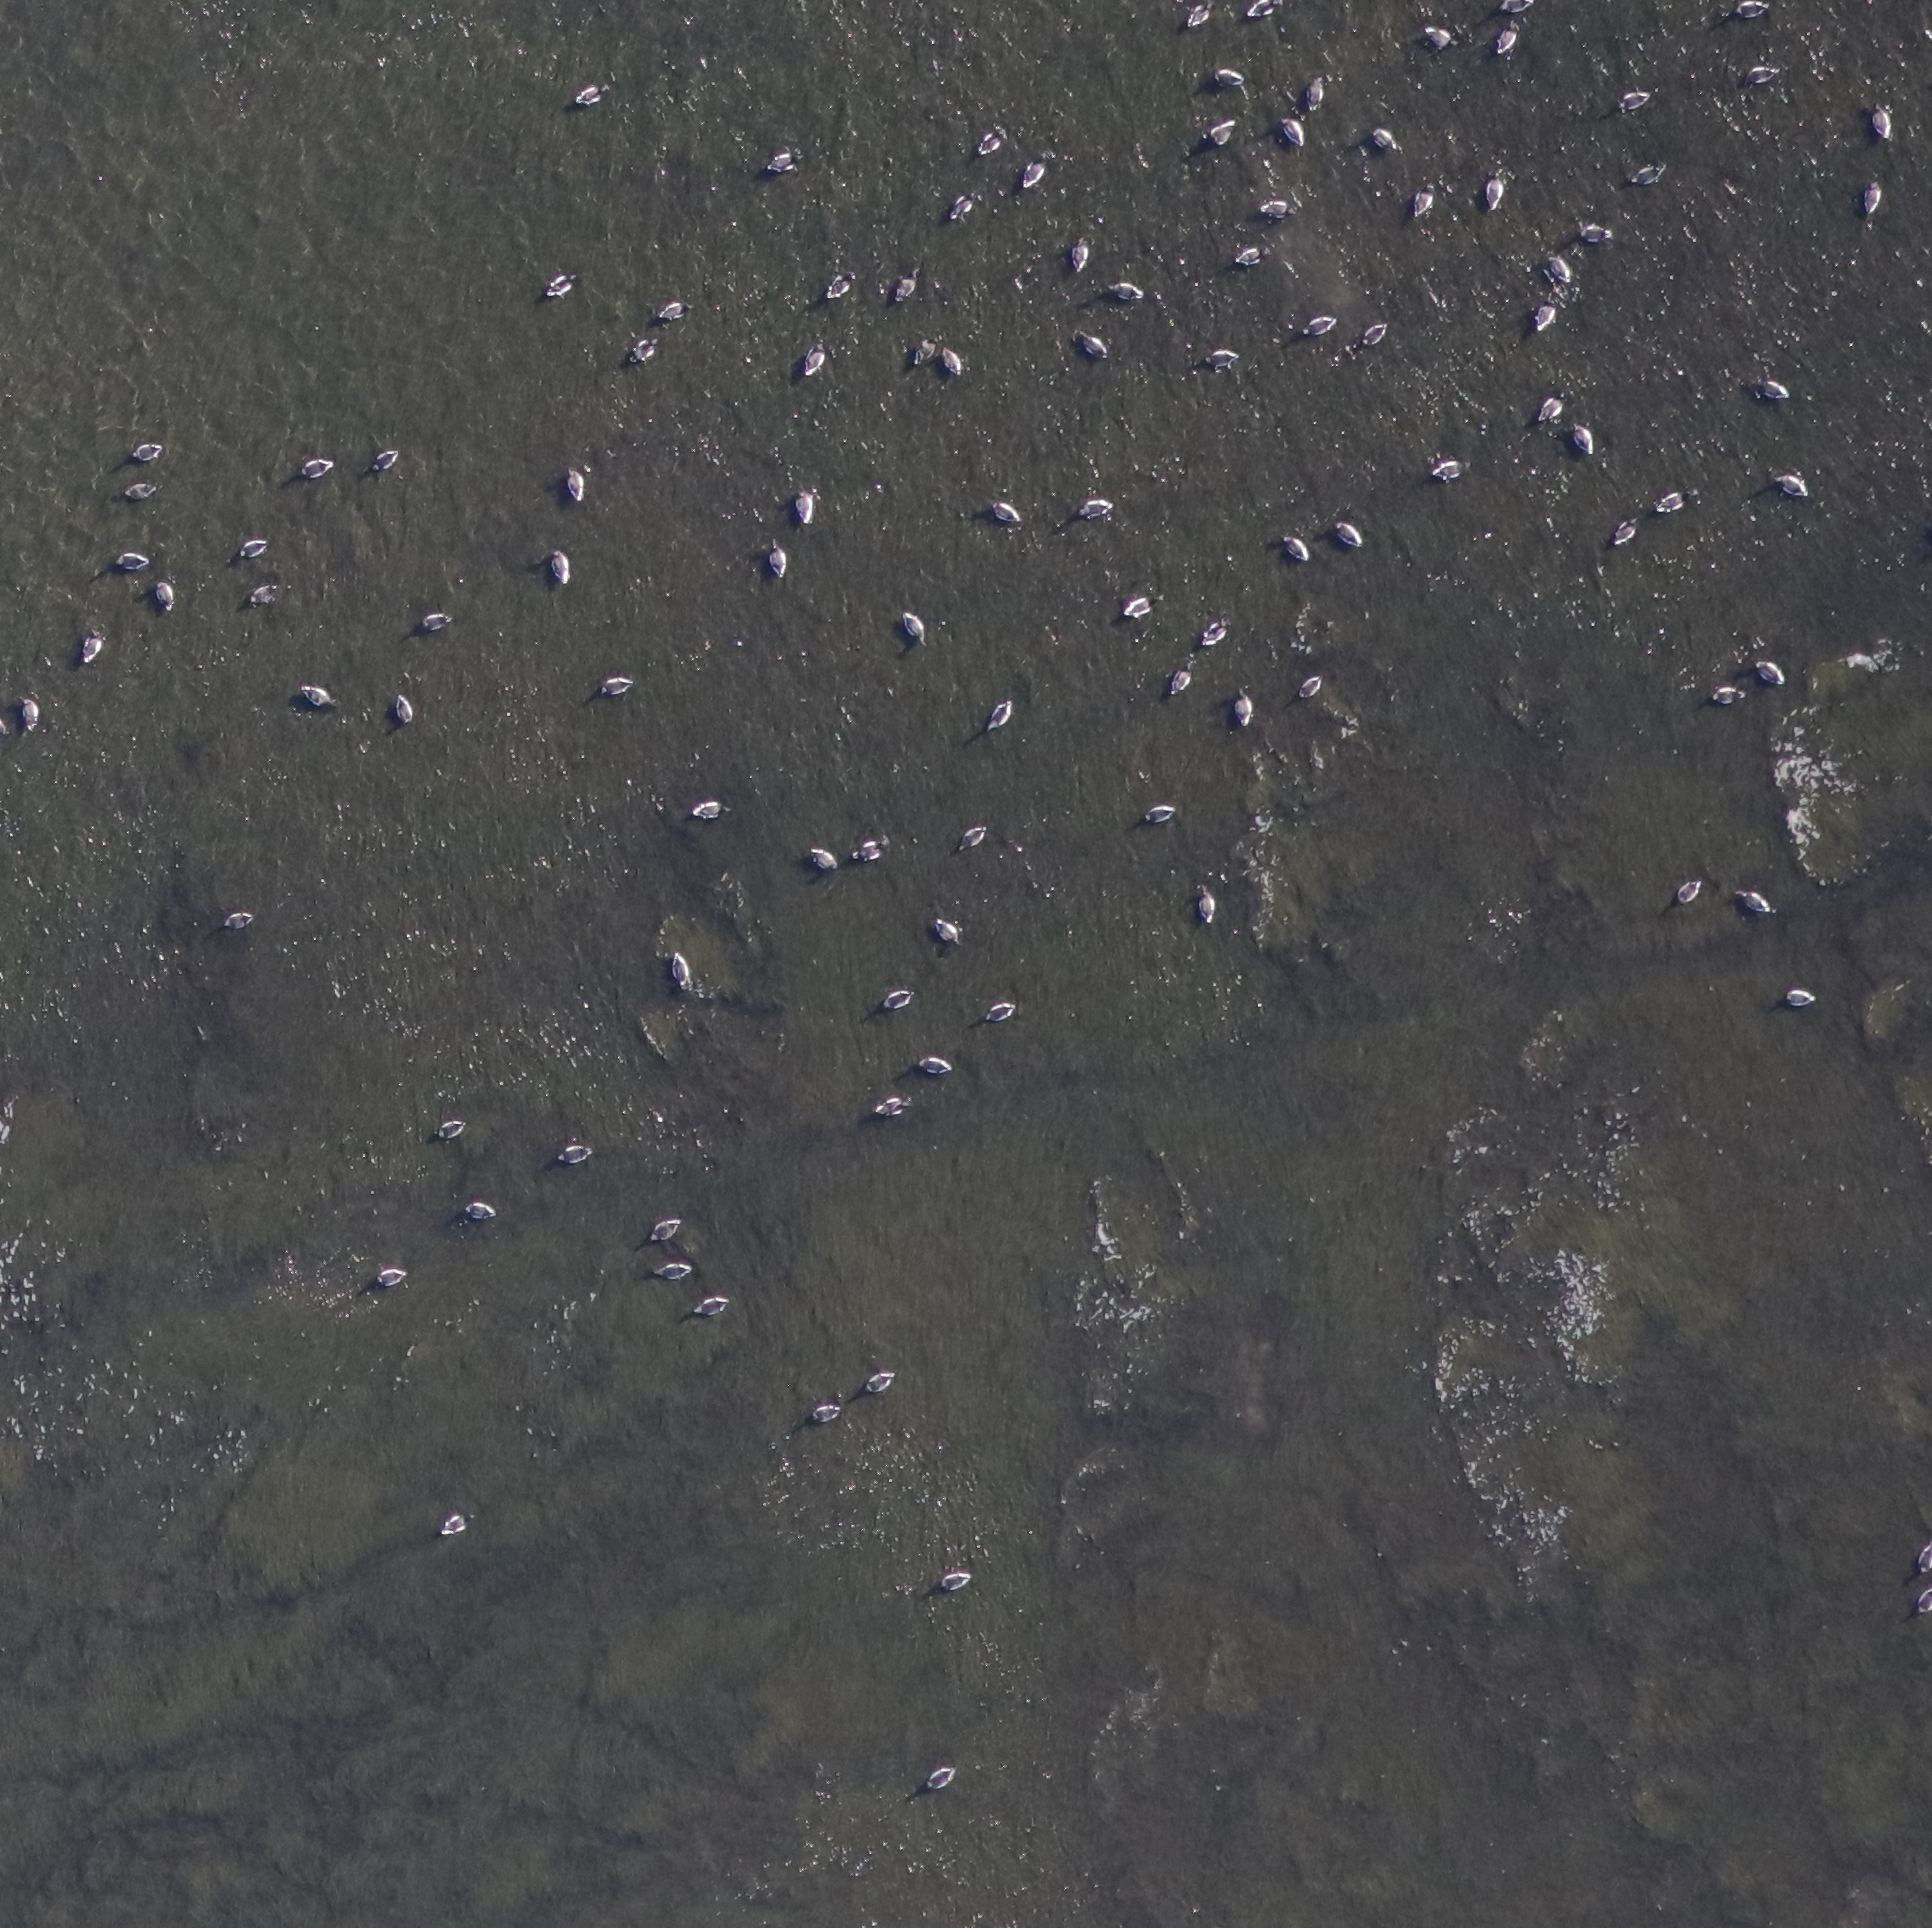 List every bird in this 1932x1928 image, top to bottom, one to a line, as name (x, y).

brant (1515, 1)
brant (1265, 2)
brant (1752, 10)
brant (1199, 24)
brant (1438, 40)
brant (1506, 41)
brant (1759, 73)
brant (1226, 78)
brant (591, 94)
brant (1317, 97)
brant (1625, 104)
brant (1879, 120)
brant (1218, 133)
brant (1294, 134)
brant (1381, 139)
brant (996, 144)
brant (781, 162)
brant (1034, 173)
brant (1642, 174)
brant (1491, 185)
brant (1870, 199)
brant (1423, 205)
brant (1282, 206)
brant (966, 217)
brant (1594, 234)
brant (1078, 255)
brant (1256, 259)
brant (1555, 268)
brant (903, 285)
brant (840, 286)
brant (558, 287)
brant (1128, 292)
brant (673, 312)
brant (1545, 316)
brant (1316, 330)
brant (1368, 336)
brant (1091, 346)
brant (644, 349)
brant (919, 351)
brant (954, 357)
brant (812, 361)
brant (1219, 362)
brant (1772, 388)
brant (1550, 407)
brant (1581, 438)
brant (146, 452)
brant (382, 462)
brant (315, 469)
brant (1447, 470)
brant (576, 482)
brant (1791, 484)
brant (143, 491)
brant (1666, 500)
brant (804, 506)
brant (1097, 506)
brant (1004, 513)
brant (1623, 532)
brant (1347, 533)
brant (254, 548)
brant (1294, 548)
brant (777, 561)
brant (129, 562)
brant (559, 568)
brant (163, 596)
brant (265, 597)
brant (1138, 605)
brant (439, 621)
brant (911, 629)
brant (1216, 634)
brant (90, 647)
brant (1767, 674)
brant (1178, 680)
brant (614, 687)
brant (1308, 689)
brant (1725, 695)
brant (317, 697)
brant (1242, 709)
brant (403, 710)
brant (28, 714)
brant (996, 719)
brant (709, 812)
brant (1157, 816)
brant (972, 833)
brant (872, 848)
brant (823, 861)
brant (1685, 893)
brant (1758, 902)
brant (1209, 904)
brant (241, 920)
brant (946, 933)
brant (681, 973)
brant (1796, 998)
brant (896, 1002)
brant (1002, 1010)
brant (934, 1065)
brant (890, 1106)
brant (444, 1127)
brant (574, 1156)
brant (478, 1215)
brant (666, 1232)
brant (674, 1268)
brant (390, 1278)
brant (708, 1309)
brant (882, 1377)
brant (823, 1414)
brant (457, 1527)
brant (1927, 1560)
brant (953, 1578)
brant (1925, 1602)
brant (937, 1783)